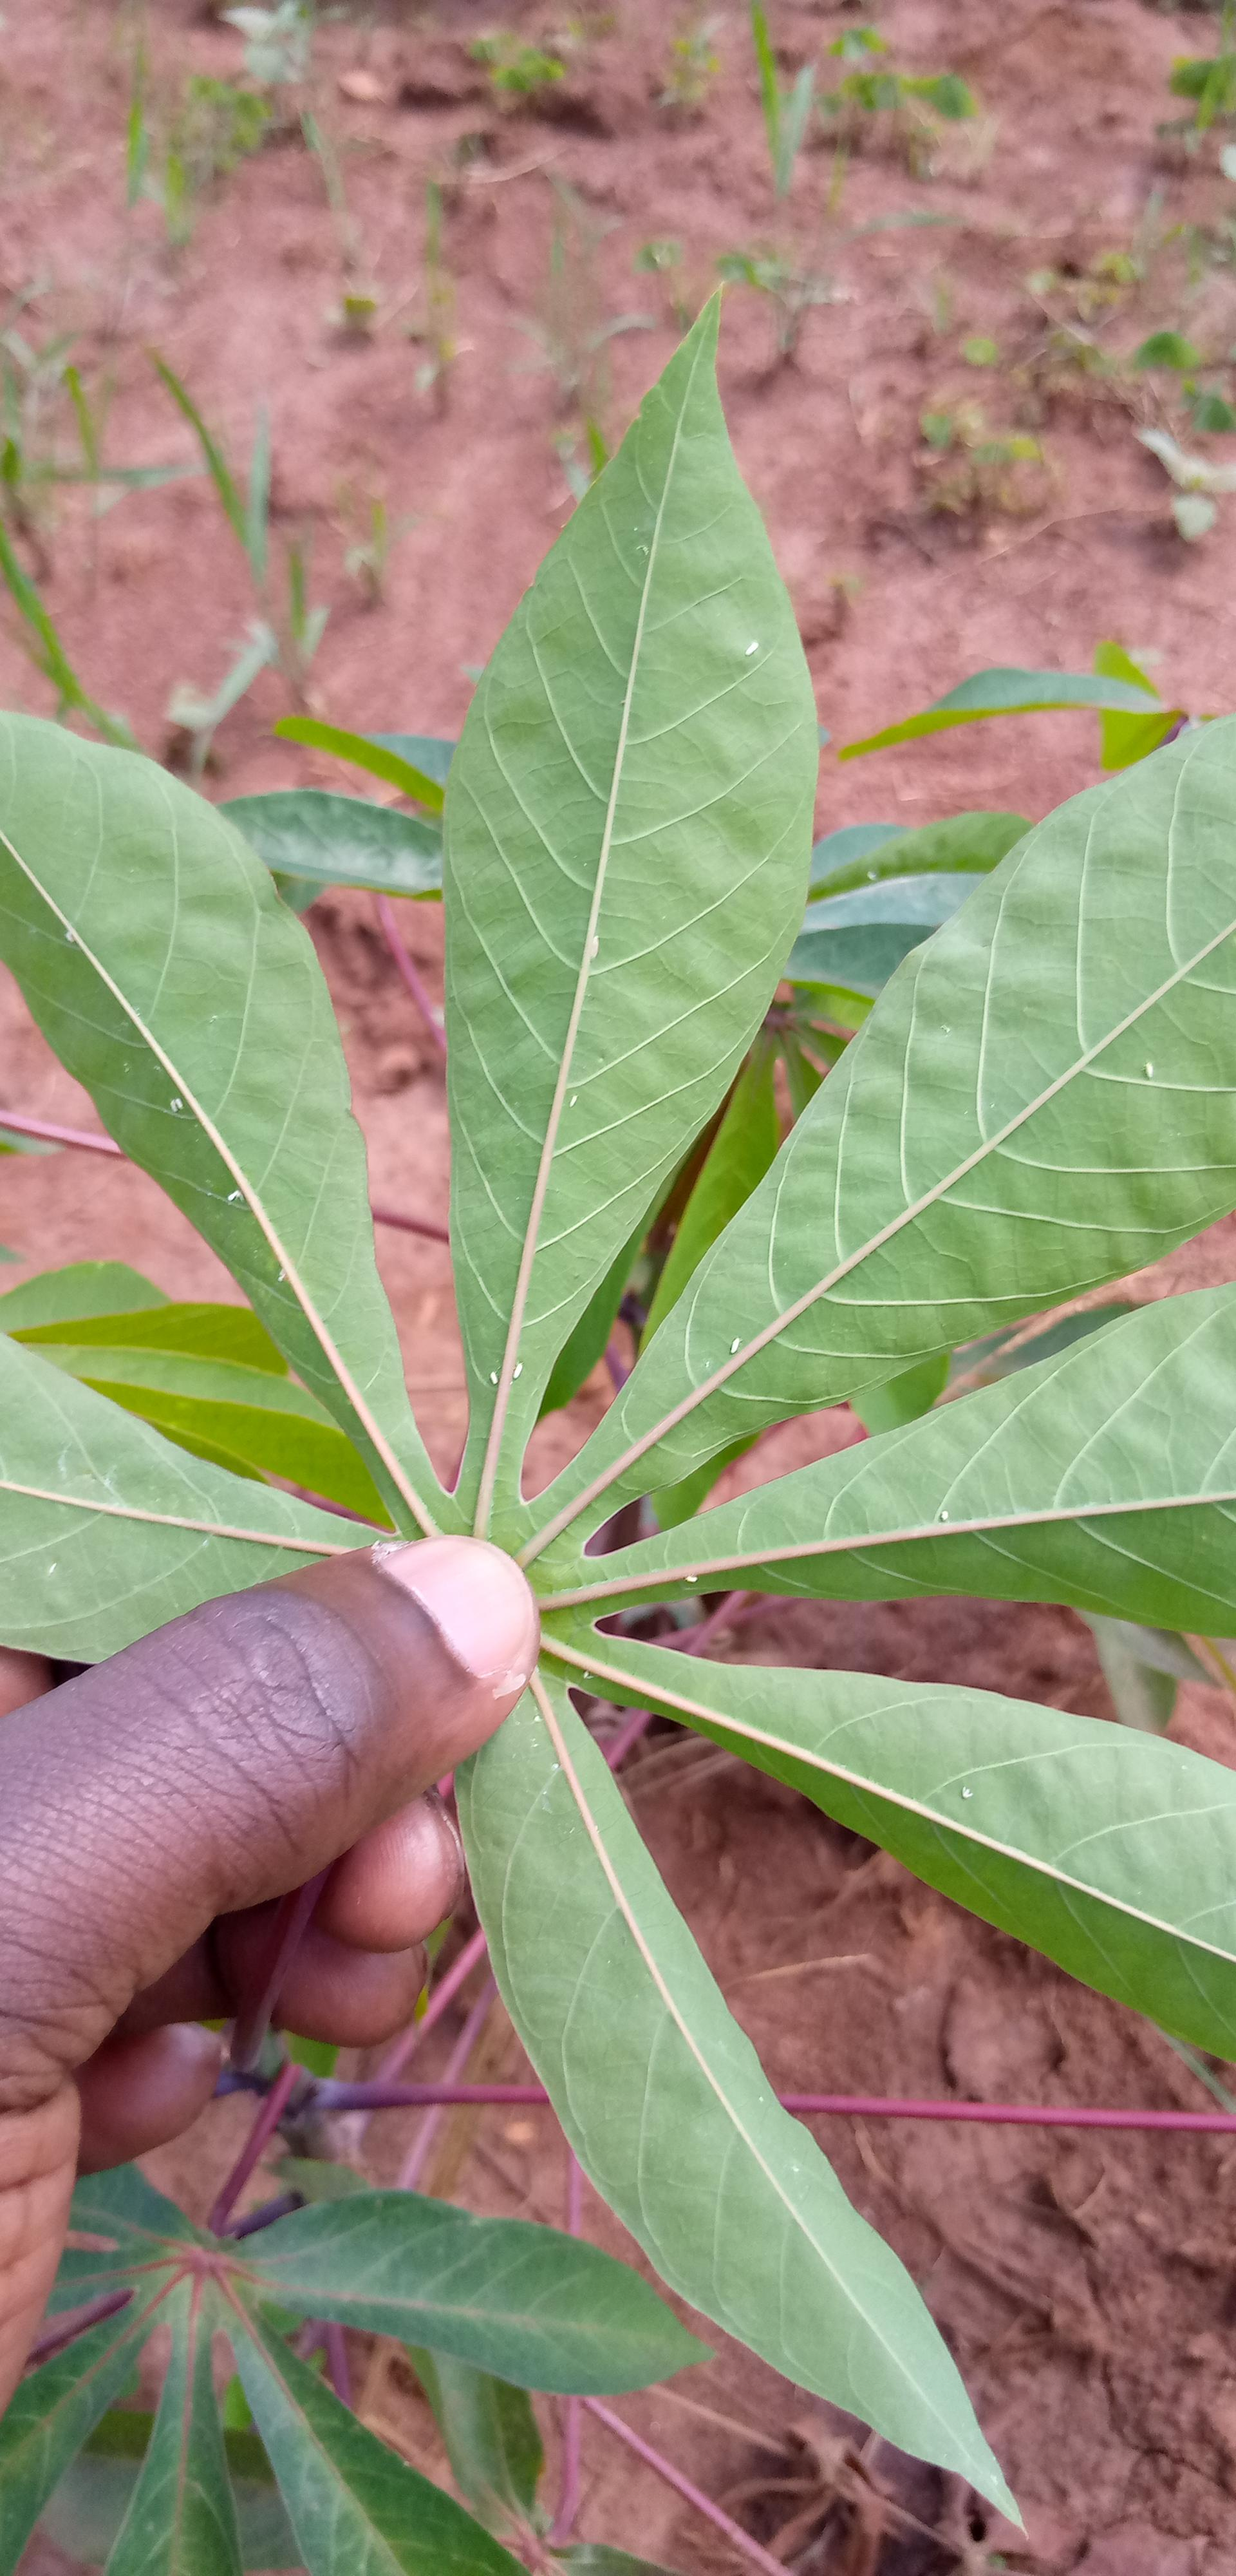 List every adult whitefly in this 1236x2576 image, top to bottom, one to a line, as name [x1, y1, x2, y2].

whitefly [740, 637, 761, 659]
whitefly [60, 926, 74, 942]
whitefly [1140, 1057, 1159, 1083]
whitefly [563, 1089, 586, 1113]
whitefly [165, 1094, 187, 1115]
whitefly [223, 1184, 248, 1208]
whitefly [274, 1261, 289, 1285]
whitefly [727, 1335, 741, 1359]
whitefly [509, 1358, 525, 1381]
whitefly [487, 1365, 502, 1390]
whitefly [935, 1506, 951, 1522]
whitefly [682, 1573, 701, 1589]
whitefly [960, 1785, 974, 1806]